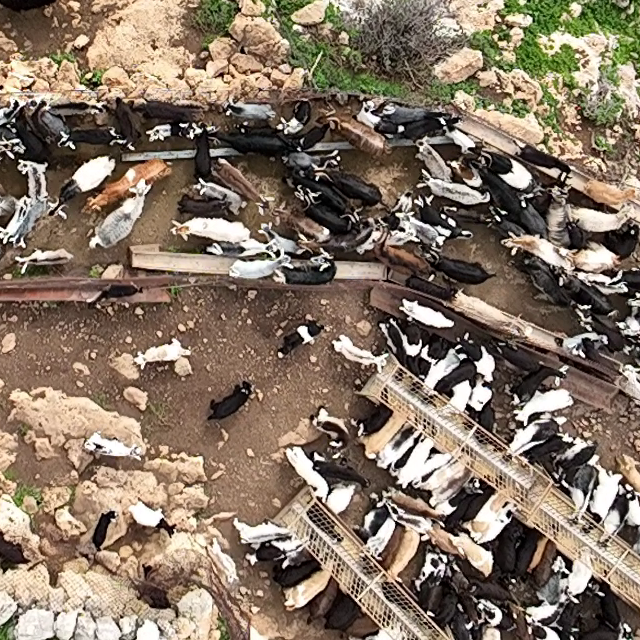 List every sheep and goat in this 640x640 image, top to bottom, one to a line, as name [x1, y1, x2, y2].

goat [0, 0, 83, 12]
goat [0, 95, 24, 133]
goat [110, 97, 142, 150]
goat [225, 97, 276, 122]
goat [353, 98, 404, 138]
goat [26, 99, 47, 145]
goat [276, 99, 313, 137]
goat [316, 99, 394, 157]
goat [372, 99, 427, 122]
goat [49, 100, 107, 116]
goat [143, 100, 205, 122]
goat [17, 108, 52, 165]
goat [38, 108, 71, 144]
goat [401, 115, 462, 141]
goat [146, 120, 196, 141]
goat [234, 120, 273, 135]
goat [291, 120, 332, 150]
goat [192, 123, 210, 178]
goat [445, 125, 475, 152]
goat [208, 127, 290, 156]
goat [57, 129, 114, 149]
goat [0, 130, 26, 154]
goat [413, 140, 454, 180]
goat [516, 141, 571, 175]
goat [466, 144, 538, 194]
goat [283, 147, 340, 170]
goat [80, 154, 174, 215]
goat [45, 157, 116, 219]
goat [208, 157, 275, 215]
goat [15, 159, 49, 199]
goat [449, 159, 482, 188]
goat [472, 160, 523, 215]
goat [302, 161, 384, 207]
goat [418, 168, 491, 204]
goat [290, 172, 362, 224]
goat [190, 178, 247, 215]
goat [90, 179, 149, 251]
goat [586, 181, 636, 206]
goat [546, 182, 573, 248]
goat [293, 186, 353, 230]
goat [377, 190, 414, 228]
goat [515, 190, 550, 240]
goat [0, 193, 14, 245]
goat [177, 195, 234, 217]
goat [414, 195, 474, 240]
goat [0, 197, 33, 245]
goat [9, 201, 47, 249]
goat [566, 205, 637, 232]
goat [443, 206, 494, 227]
goat [489, 207, 526, 238]
goat [397, 212, 444, 245]
goat [297, 217, 374, 254]
goat [168, 219, 250, 244]
goat [564, 220, 592, 247]
goat [257, 221, 300, 255]
goat [378, 227, 427, 275]
goat [586, 227, 639, 262]
goat [499, 233, 575, 271]
goat [207, 240, 267, 256]
goat [420, 243, 496, 284]
goat [557, 246, 619, 268]
goat [273, 247, 336, 285]
goat [14, 248, 72, 273]
goat [229, 248, 293, 280]
goat [520, 254, 592, 322]
goat [549, 264, 615, 315]
goat [600, 268, 639, 291]
goat [406, 276, 457, 301]
goat [87, 281, 145, 304]
goat [452, 287, 526, 336]
goat [627, 291, 639, 327]
goat [399, 295, 455, 328]
goat [578, 303, 625, 350]
goat [617, 306, 639, 335]
goat [395, 316, 425, 393]
goat [275, 317, 325, 356]
goat [376, 321, 405, 382]
goat [453, 328, 493, 382]
goat [331, 331, 389, 374]
goat [621, 331, 639, 359]
goat [418, 332, 444, 383]
goat [558, 332, 606, 352]
goat [625, 336, 639, 364]
goat [129, 339, 190, 368]
goat [493, 340, 540, 371]
goat [422, 348, 457, 399]
goat [430, 356, 474, 404]
goat [505, 366, 571, 406]
goat [204, 381, 253, 421]
goat [436, 382, 471, 415]
goat [462, 383, 493, 420]
goat [357, 386, 392, 436]
goat [513, 387, 572, 421]
goat [478, 400, 495, 446]
goat [310, 403, 350, 449]
goat [366, 405, 406, 460]
goat [378, 418, 422, 471]
goat [389, 422, 427, 476]
goat [503, 422, 565, 462]
goat [398, 424, 438, 485]
goat [82, 433, 141, 460]
goat [519, 434, 572, 467]
goat [550, 442, 596, 484]
goat [282, 446, 328, 502]
goat [311, 449, 369, 486]
goat [617, 449, 639, 506]
goat [409, 451, 450, 489]
goat [422, 452, 468, 491]
goat [430, 453, 474, 507]
goat [569, 462, 599, 524]
goat [581, 465, 623, 533]
goat [461, 473, 500, 520]
goat [439, 475, 478, 510]
goat [624, 483, 639, 526]
goat [385, 486, 444, 524]
goat [470, 487, 515, 538]
goat [322, 488, 356, 516]
goat [445, 489, 476, 527]
goat [376, 493, 428, 535]
goat [599, 493, 627, 549]
goat [479, 496, 521, 545]
goat [128, 498, 177, 538]
goat [358, 502, 387, 541]
goat [635, 508, 639, 566]
goat [91, 511, 117, 549]
goat [497, 513, 518, 573]
goat [233, 518, 297, 543]
goat [359, 518, 394, 561]
goat [514, 522, 542, 576]
goat [424, 523, 462, 558]
goat [363, 524, 403, 574]
goat [530, 525, 555, 577]
goat [384, 529, 418, 581]
goat [0, 531, 30, 566]
goat [452, 532, 494, 574]
goat [534, 533, 554, 587]
goat [243, 538, 296, 564]
goat [568, 547, 593, 594]
goat [412, 548, 446, 592]
goat [273, 549, 326, 591]
goat [285, 556, 333, 613]
goat [537, 558, 566, 603]
goat [307, 559, 341, 624]
goat [448, 560, 481, 630]
goat [597, 570, 623, 627]
goat [468, 576, 513, 602]
goat [326, 578, 360, 634]
goat [557, 581, 600, 626]
goat [421, 582, 441, 625]
goat [429, 590, 459, 631]
goat [526, 597, 574, 627]
goat [473, 600, 512, 628]
goat [513, 601, 530, 636]
goat [344, 612, 391, 635]
goat [579, 623, 629, 637]
goat [525, 625, 572, 635]